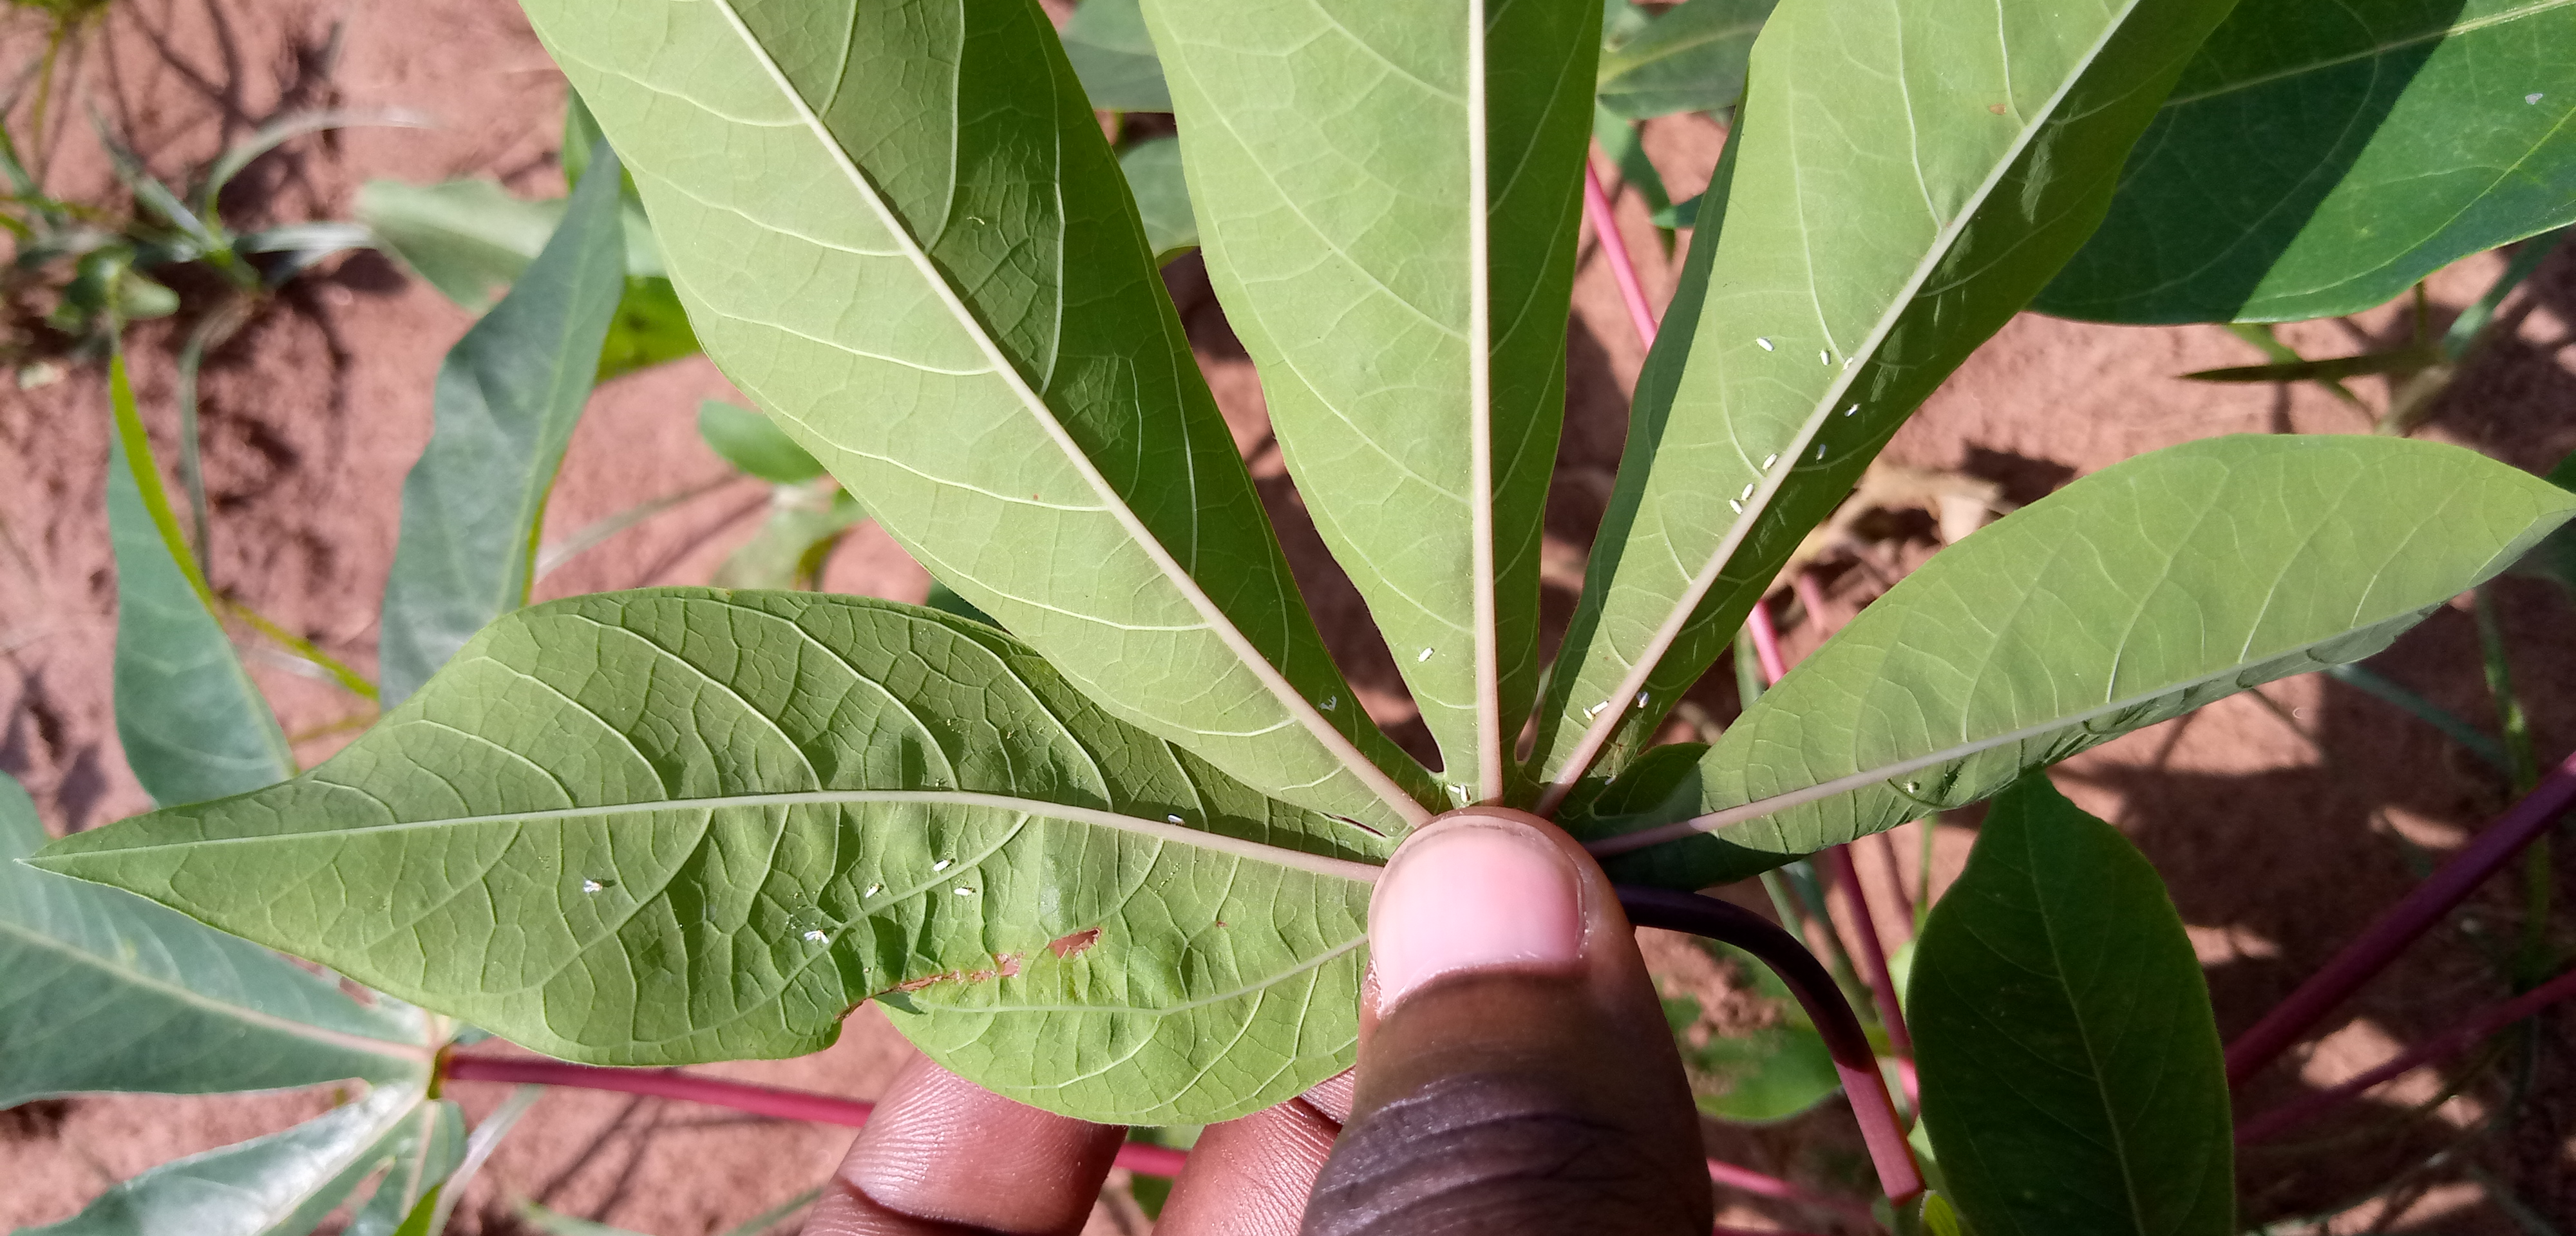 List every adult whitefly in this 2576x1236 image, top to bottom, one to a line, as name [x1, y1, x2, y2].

whitefly [1752, 328, 1775, 360]
whitefly [1816, 339, 1841, 373]
whitefly [1842, 398, 1869, 419]
whitefly [1808, 436, 1835, 462]
whitefly [1752, 448, 1785, 476]
whitefly [1733, 471, 1756, 509]
whitefly [1712, 492, 1746, 532]
whitefly [1406, 644, 1444, 667]
whitefly [1312, 685, 1344, 724]
whitefly [1633, 688, 1653, 715]
whitefly [1574, 697, 1609, 728]
whitefly [1577, 700, 1604, 727]
whitefly [1438, 774, 1473, 807]
whitefly [1895, 775, 1915, 807]
whitefly [1444, 778, 1475, 810]
whitefly [1158, 809, 1191, 838]
whitefly [927, 847, 953, 880]
whitefly [573, 850, 608, 913]
whitefly [857, 877, 887, 907]
whitefly [946, 878, 987, 908]
whitefly [803, 914, 831, 953]